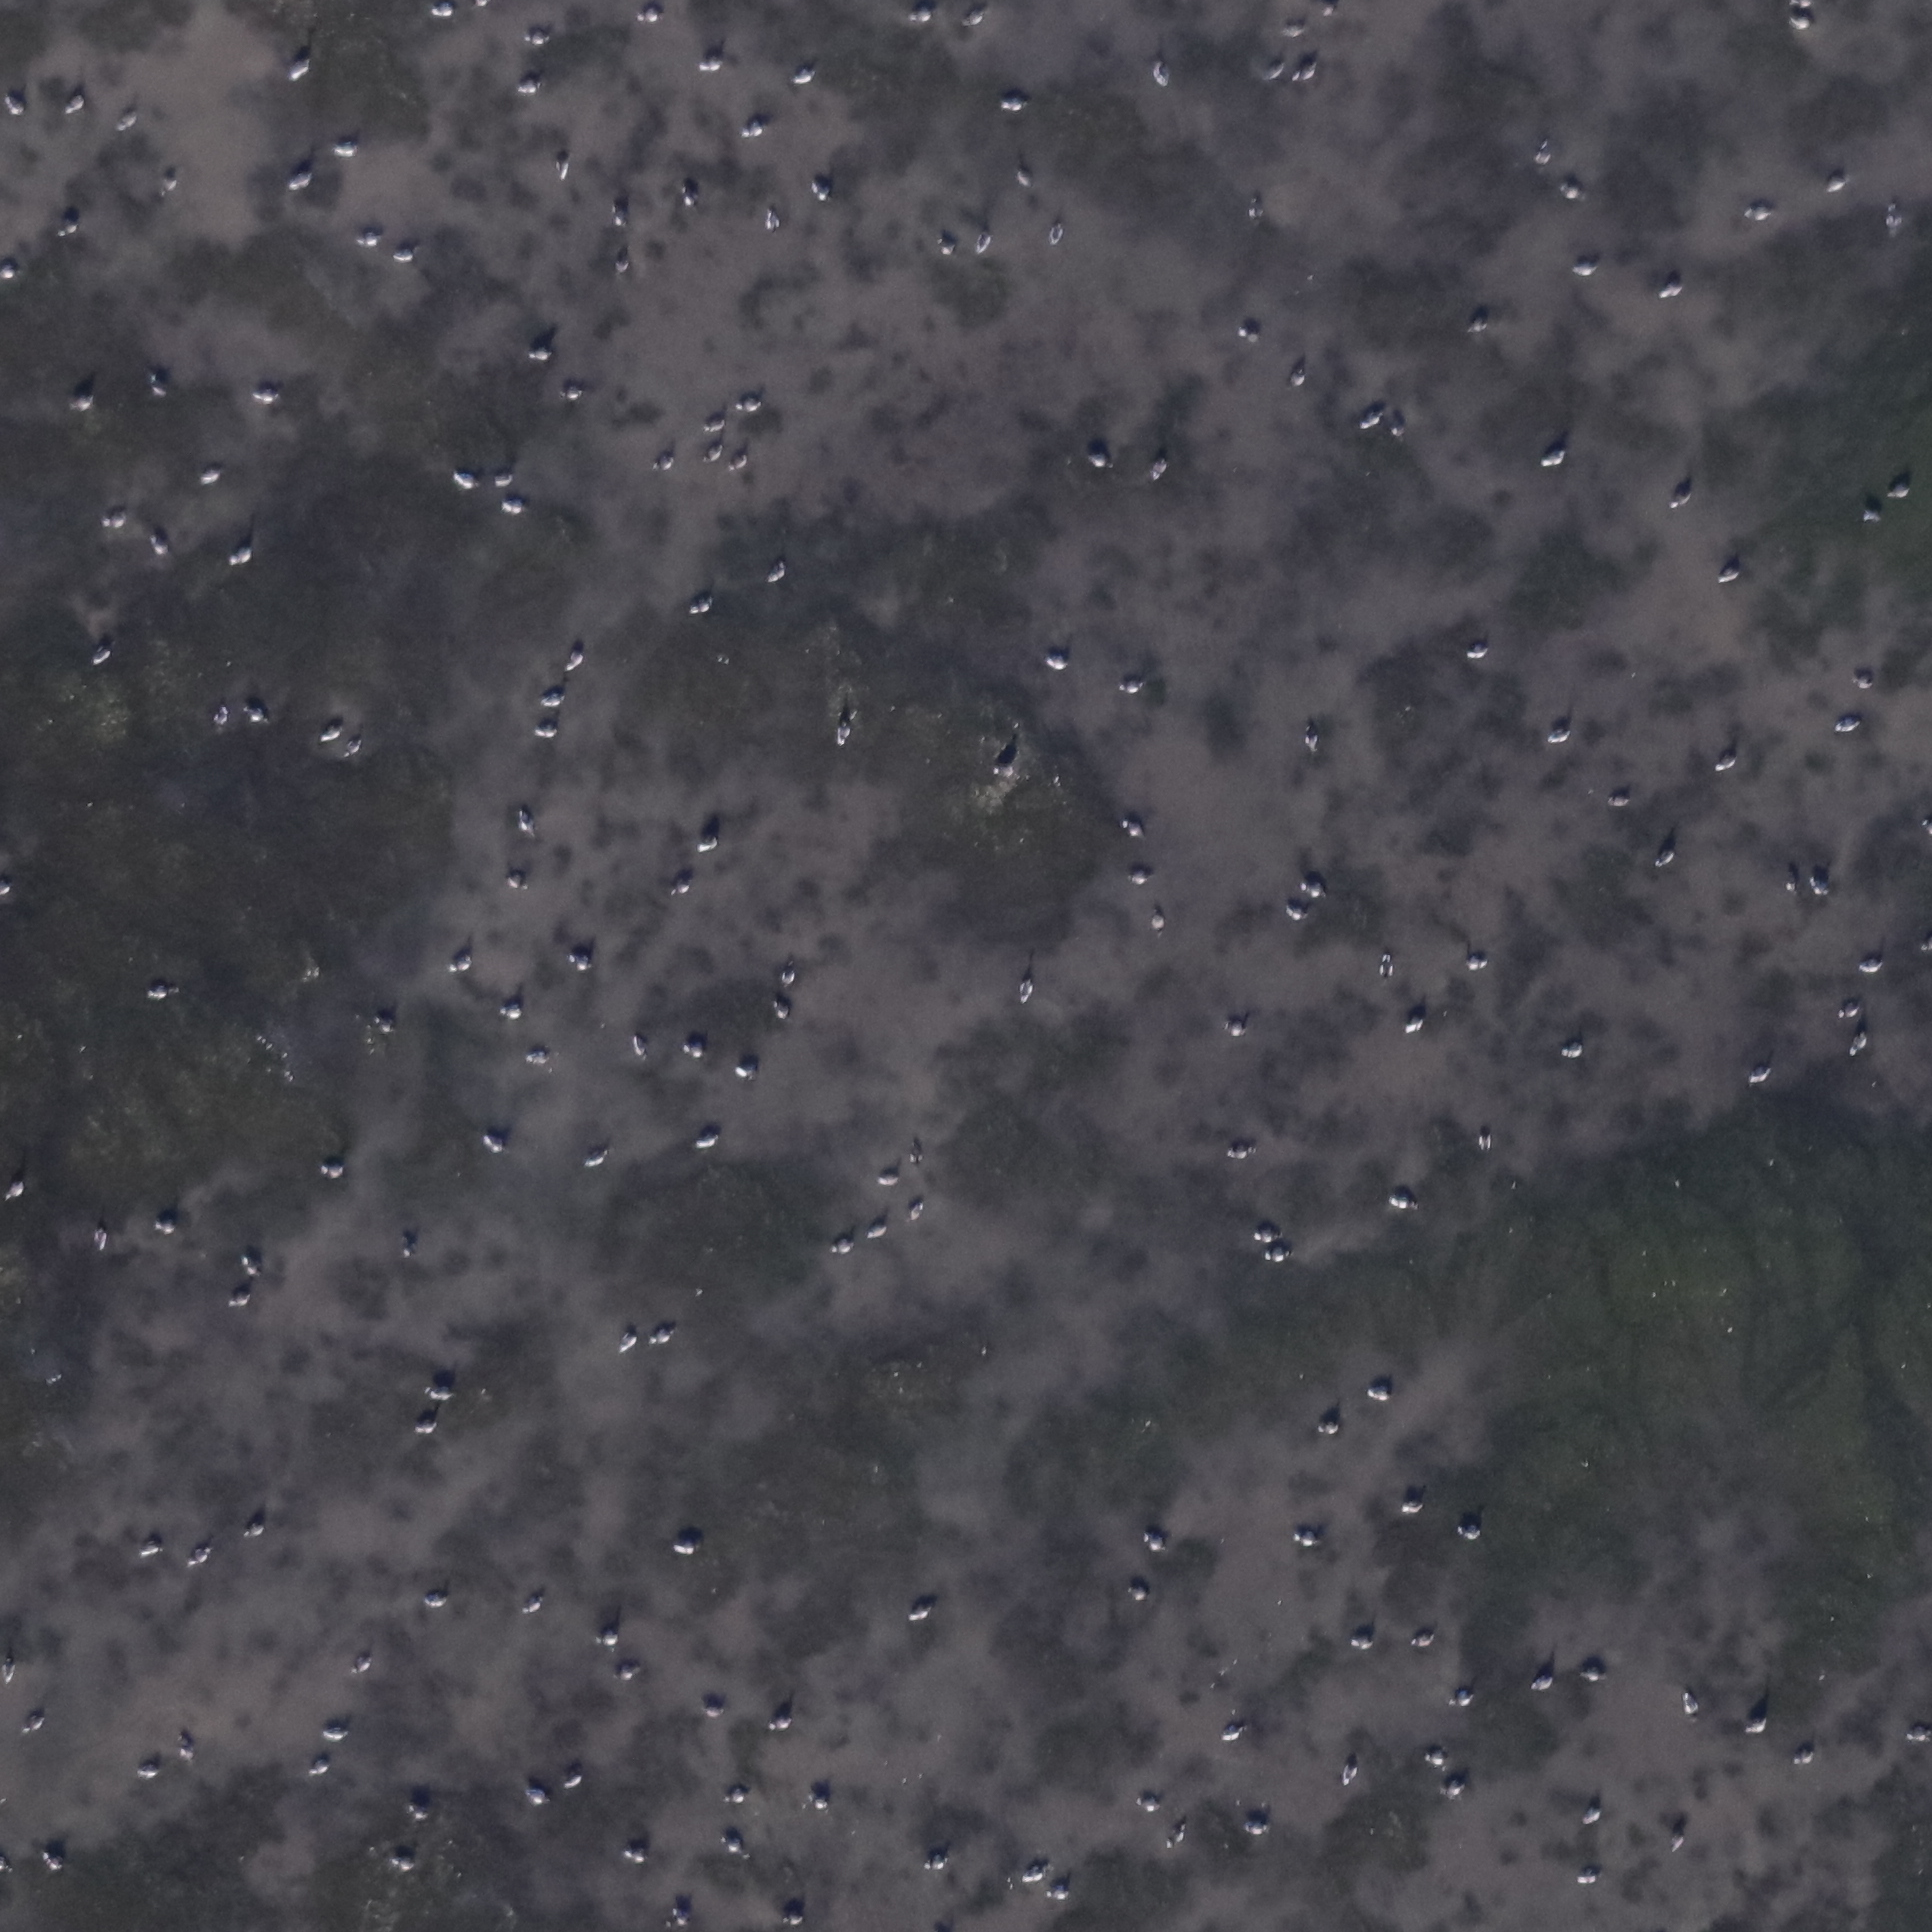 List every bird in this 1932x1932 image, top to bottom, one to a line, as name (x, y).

brant (1800, 0)
brant (445, 5)
brant (1332, 13)
brant (927, 14)
brant (979, 15)
brant (647, 21)
brant (1808, 25)
brant (1282, 26)
brant (540, 32)
brant (713, 67)
brant (1306, 67)
brant (1168, 68)
brant (812, 72)
brant (1275, 73)
brant (298, 75)
brant (535, 89)
brant (1017, 102)
brant (81, 106)
brant (24, 107)
brant (136, 119)
brant (757, 125)
brant (343, 155)
brant (1546, 164)
brant (566, 165)
brant (1837, 174)
brant (304, 181)
brant (178, 188)
brant (1024, 190)
brant (826, 194)
brant (693, 197)
brant (1570, 200)
brant (632, 208)
brant (1248, 208)
brant (1763, 211)
brant (80, 216)
brant (1898, 220)
brant (780, 226)
brant (1053, 233)
brant (373, 237)
brant (990, 247)
brant (946, 249)
brant (414, 252)
brant (623, 258)
brant (1594, 261)
brant (12, 270)
brant (1679, 292)
brant (1477, 324)
brant (1249, 339)
brant (545, 348)
brant (1299, 380)
brant (164, 391)
brant (584, 394)
brant (270, 397)
brant (748, 402)
brant (80, 403)
brant (710, 424)
brant (1375, 427)
brant (1396, 434)
brant (712, 446)
brant (1563, 456)
brant (672, 457)
brant (1094, 459)
brant (740, 460)
brant (508, 466)
brant (1163, 467)
brant (209, 468)
brant (464, 473)
brant (1905, 490)
brant (518, 504)
brant (1682, 504)
brant (117, 509)
brant (1876, 529)
brant (170, 536)
brant (241, 557)
brant (769, 572)
brant (1725, 582)
brant (694, 608)
brant (573, 654)
brant (104, 655)
brant (1060, 658)
brant (1476, 658)
brant (1859, 682)
brant (1137, 687)
brant (560, 697)
brant (260, 712)
brant (219, 720)
brant (555, 725)
brant (1852, 729)
brant (1561, 730)
brant (845, 732)
brant (337, 737)
brant (1311, 737)
brant (1729, 760)
brant (1001, 768)
brant (1622, 808)
brant (529, 821)
brant (1144, 824)
brant (1931, 834)
brant (710, 844)
brant (1666, 850)
brant (1142, 874)
brant (683, 884)
brant (1323, 885)
brant (1, 886)
brant (1831, 886)
brant (1792, 888)
brant (509, 890)
brant (1302, 910)
brant (1155, 922)
brant (1929, 938)
brant (1876, 952)
brant (1487, 961)
brant (462, 963)
brant (585, 964)
brant (784, 966)
brant (1379, 971)
brant (164, 987)
brant (1027, 987)
brant (1842, 1008)
brant (782, 1010)
brant (506, 1012)
brant (394, 1014)
brant (1232, 1027)
brant (1415, 1029)
brant (695, 1042)
brant (1863, 1047)
brant (640, 1048)
brant (1571, 1052)
brant (539, 1062)
brant (1755, 1070)
brant (751, 1078)
brant (1498, 1136)
brant (499, 1138)
brant (716, 1140)
brant (913, 1148)
brant (1242, 1155)
brant (589, 1157)
brant (344, 1167)
brant (891, 1175)
brant (17, 1187)
brant (920, 1203)
brant (1393, 1203)
brant (1265, 1223)
brant (178, 1225)
brant (884, 1225)
brant (103, 1236)
brant (412, 1240)
brant (850, 1249)
brant (1279, 1257)
brant (253, 1268)
brant (244, 1303)
brant (622, 1336)
brant (661, 1336)
brant (440, 1381)
brant (1380, 1394)
brant (1331, 1420)
brant (430, 1426)
brant (1410, 1504)
brant (262, 1531)
brant (1476, 1531)
brant (1152, 1537)
brant (1307, 1538)
brant (674, 1540)
brant (160, 1543)
brant (209, 1550)
brant (1136, 1585)
brant (446, 1597)
brant (536, 1604)
brant (921, 1606)
brant (611, 1640)
brant (1363, 1640)
brant (1427, 1640)
brant (365, 1666)
brant (1596, 1666)
brant (9, 1668)
brant (637, 1670)
brant (1550, 1687)
brant (1696, 1697)
brant (1461, 1699)
brant (706, 1712)
brant (1769, 1721)
brant (784, 1722)
brant (37, 1723)
brant (1914, 1726)
brant (343, 1729)
brant (1230, 1733)
brant (191, 1744)
brant (1808, 1758)
brant (1437, 1759)
brant (326, 1769)
brant (156, 1778)
brant (572, 1778)
brant (1347, 1782)
brant (1463, 1789)
brant (818, 1790)
brant (742, 1798)
brant (530, 1804)
brant (1147, 1807)
brant (423, 1811)
brant (1594, 1811)
brant (1264, 1829)
brant (1175, 1835)
brant (1680, 1844)
brant (739, 1845)
brant (638, 1849)
brant (402, 1860)
brant (934, 1860)
brant (56, 1862)
brant (1034, 1871)
brant (1594, 1884)
brant (1069, 1890)
brant (791, 1911)
brant (683, 1915)